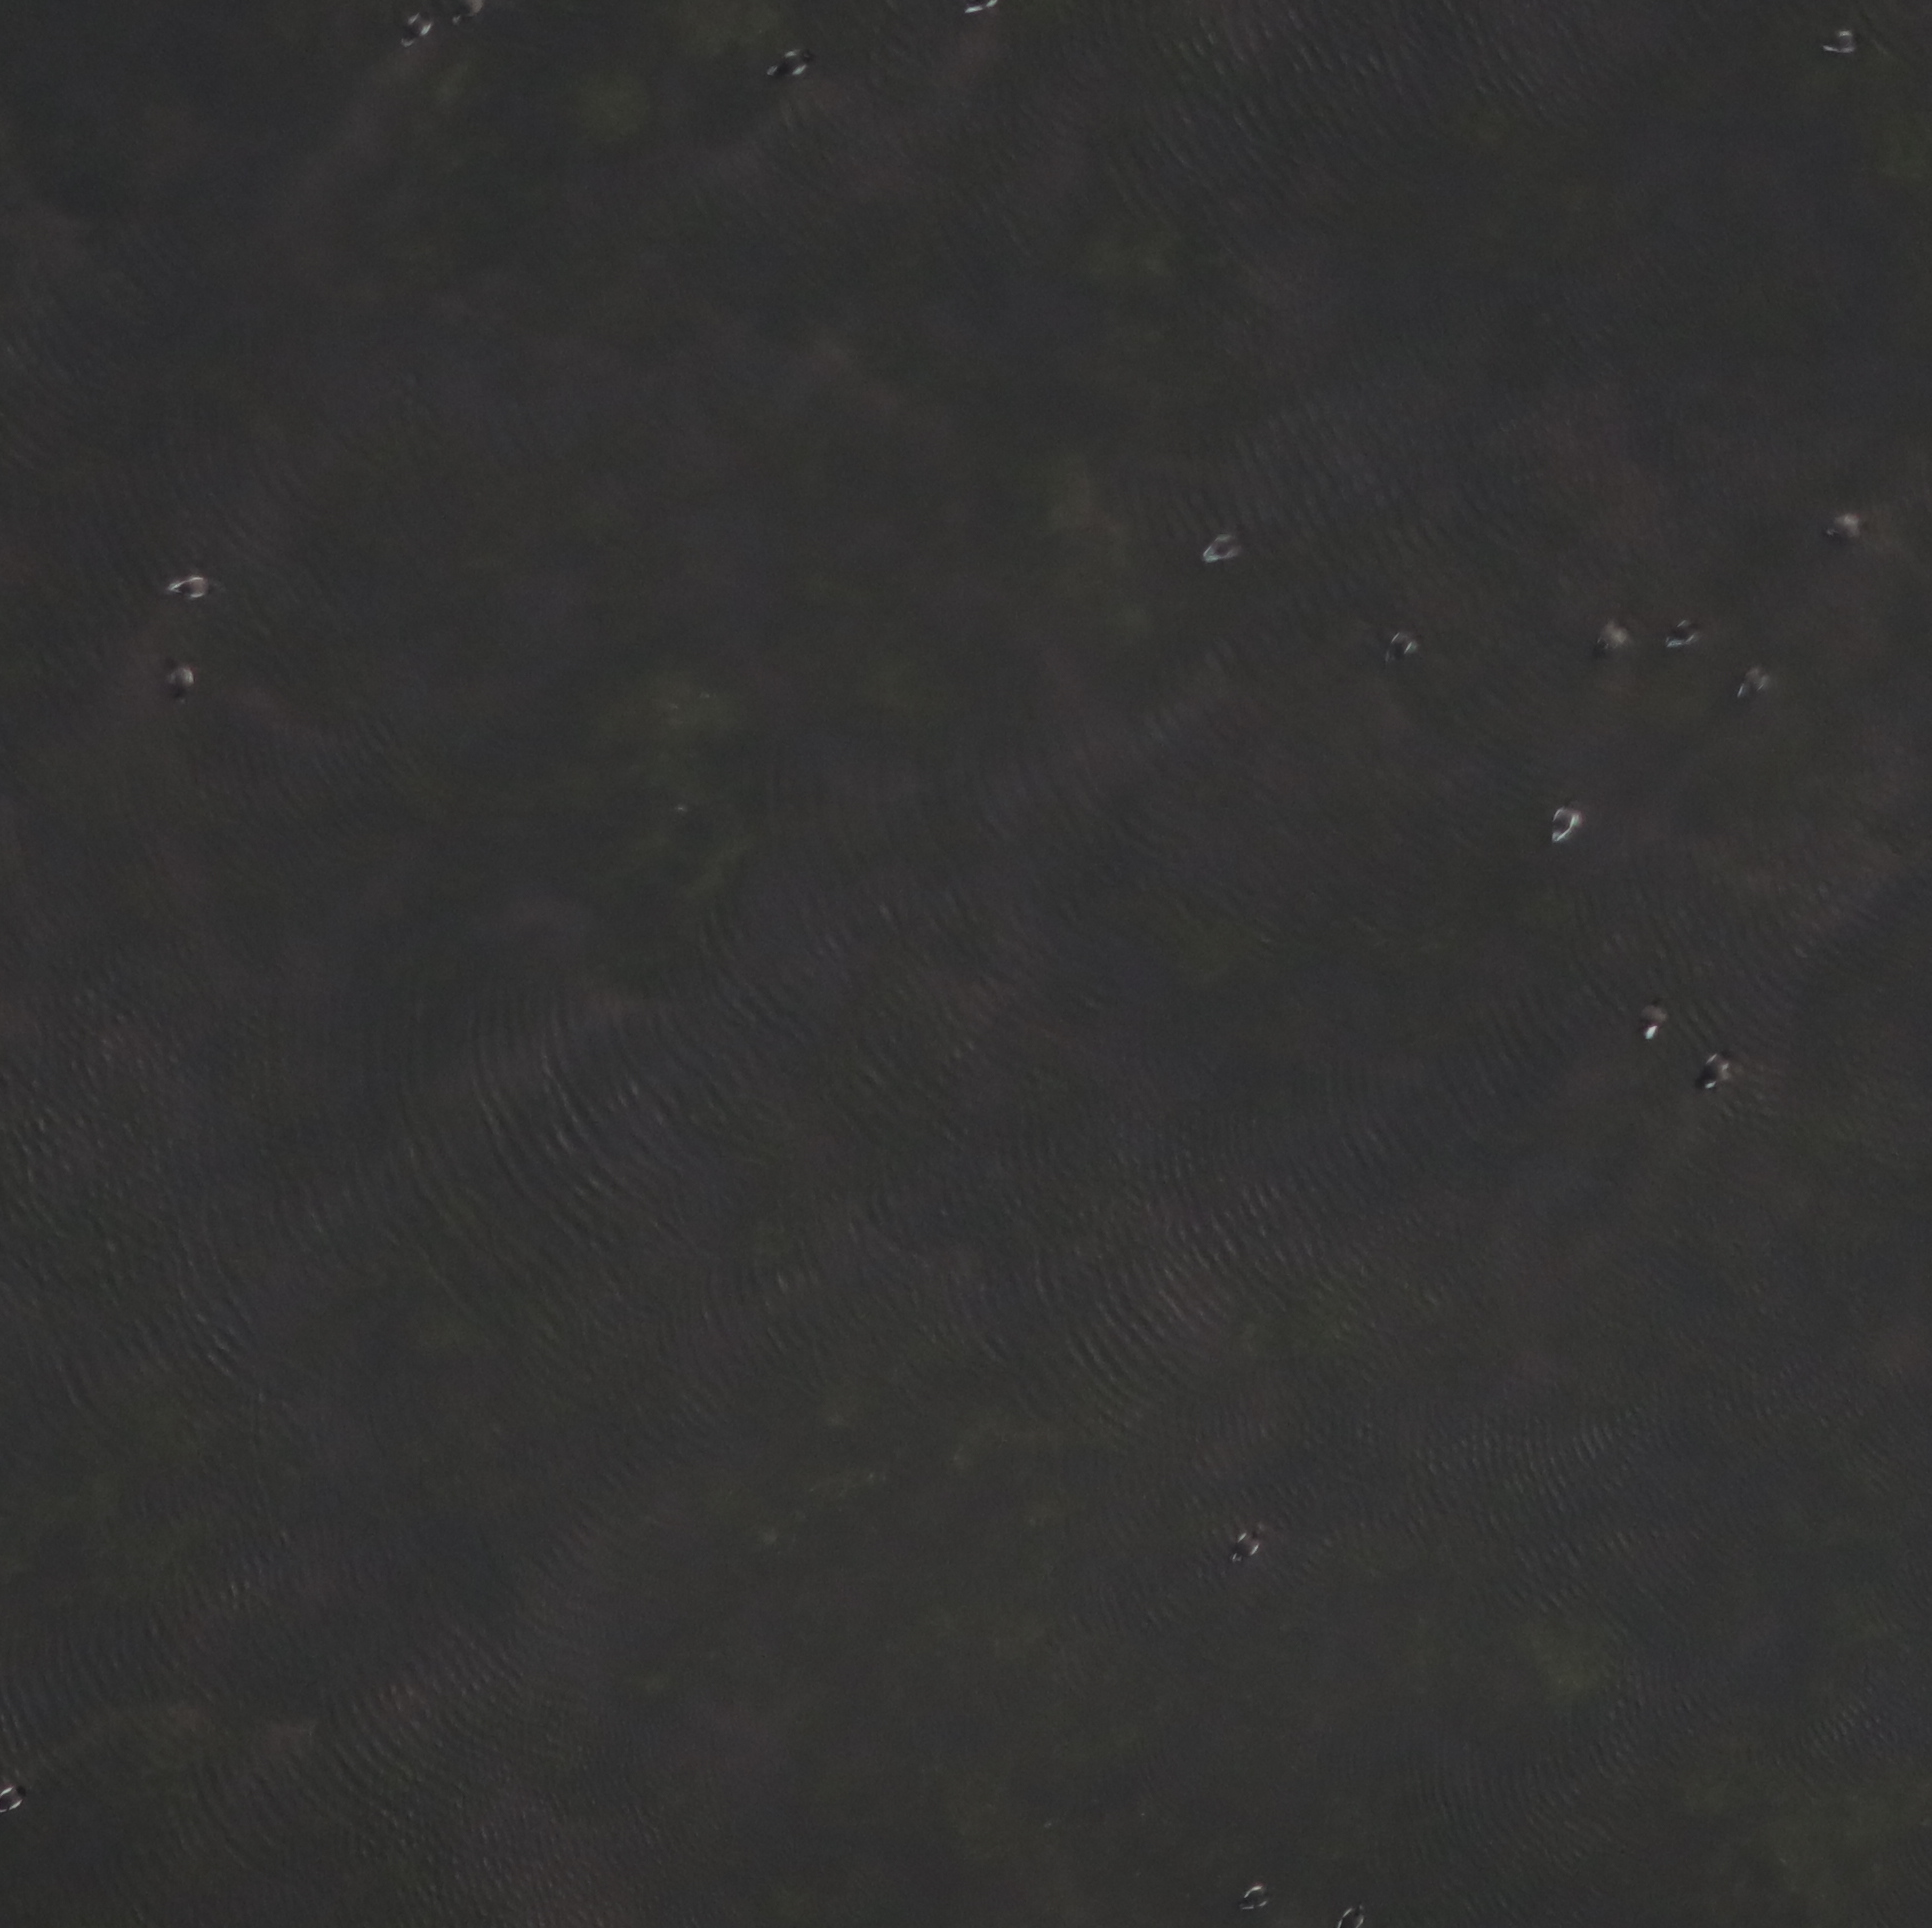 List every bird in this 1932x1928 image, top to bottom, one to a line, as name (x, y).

brant (470, 6)
brant (413, 26)
brant (1837, 40)
brant (792, 64)
brant (1847, 526)
brant (1227, 544)
brant (198, 585)
brant (1676, 634)
brant (1613, 638)
brant (1403, 648)
brant (182, 678)
brant (1752, 679)
brant (1565, 817)
brant (1649, 1018)
brant (1717, 1069)
brant (1248, 1542)
brant (8, 1798)
brant (1252, 1896)
brant (1352, 1920)